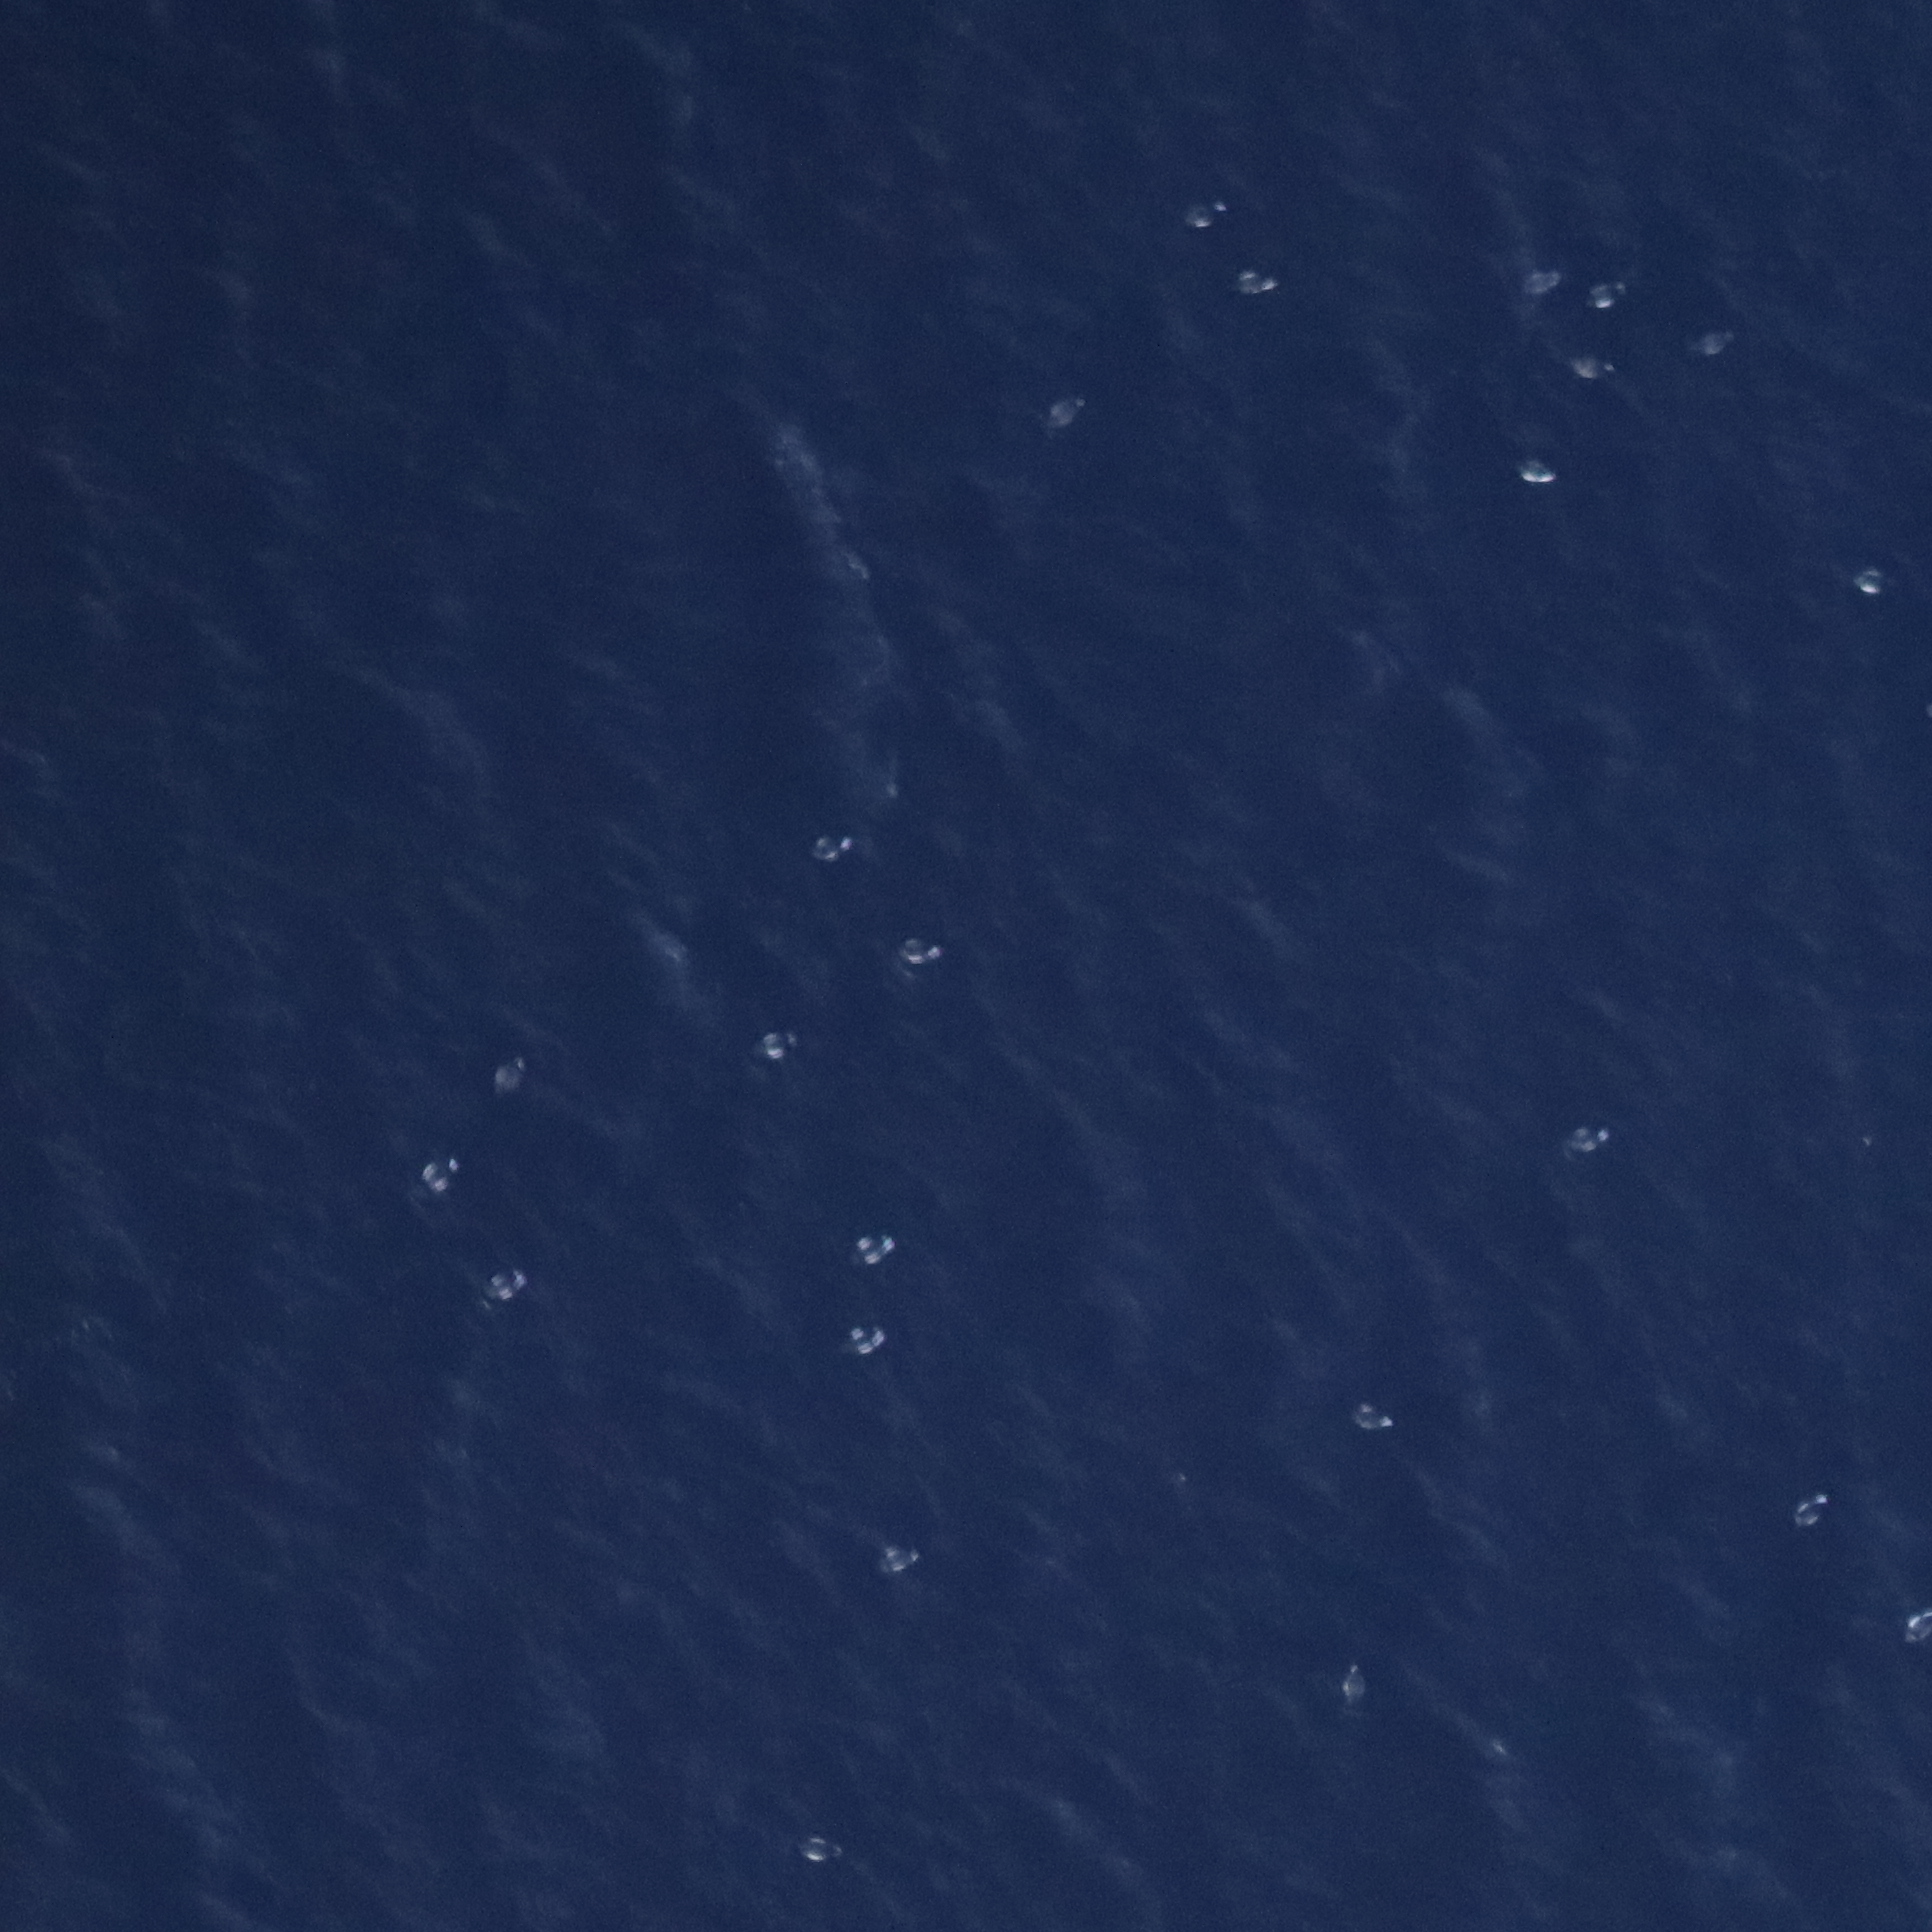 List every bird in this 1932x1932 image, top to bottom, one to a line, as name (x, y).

brant (1202, 217)
brant (1537, 280)
brant (1255, 283)
brant (1603, 296)
brant (1710, 341)
brant (1590, 370)
brant (1063, 415)
brant (1535, 470)
brant (1871, 579)
brant (825, 850)
brant (919, 949)
brant (777, 1041)
brant (507, 1075)
brant (1580, 1138)
brant (435, 1174)
brant (866, 1249)
brant (506, 1283)
brant (861, 1338)
brant (1367, 1418)
brant (1807, 1511)
brant (901, 1560)
brant (1922, 1620)
brant (1352, 1688)
brant (818, 1844)